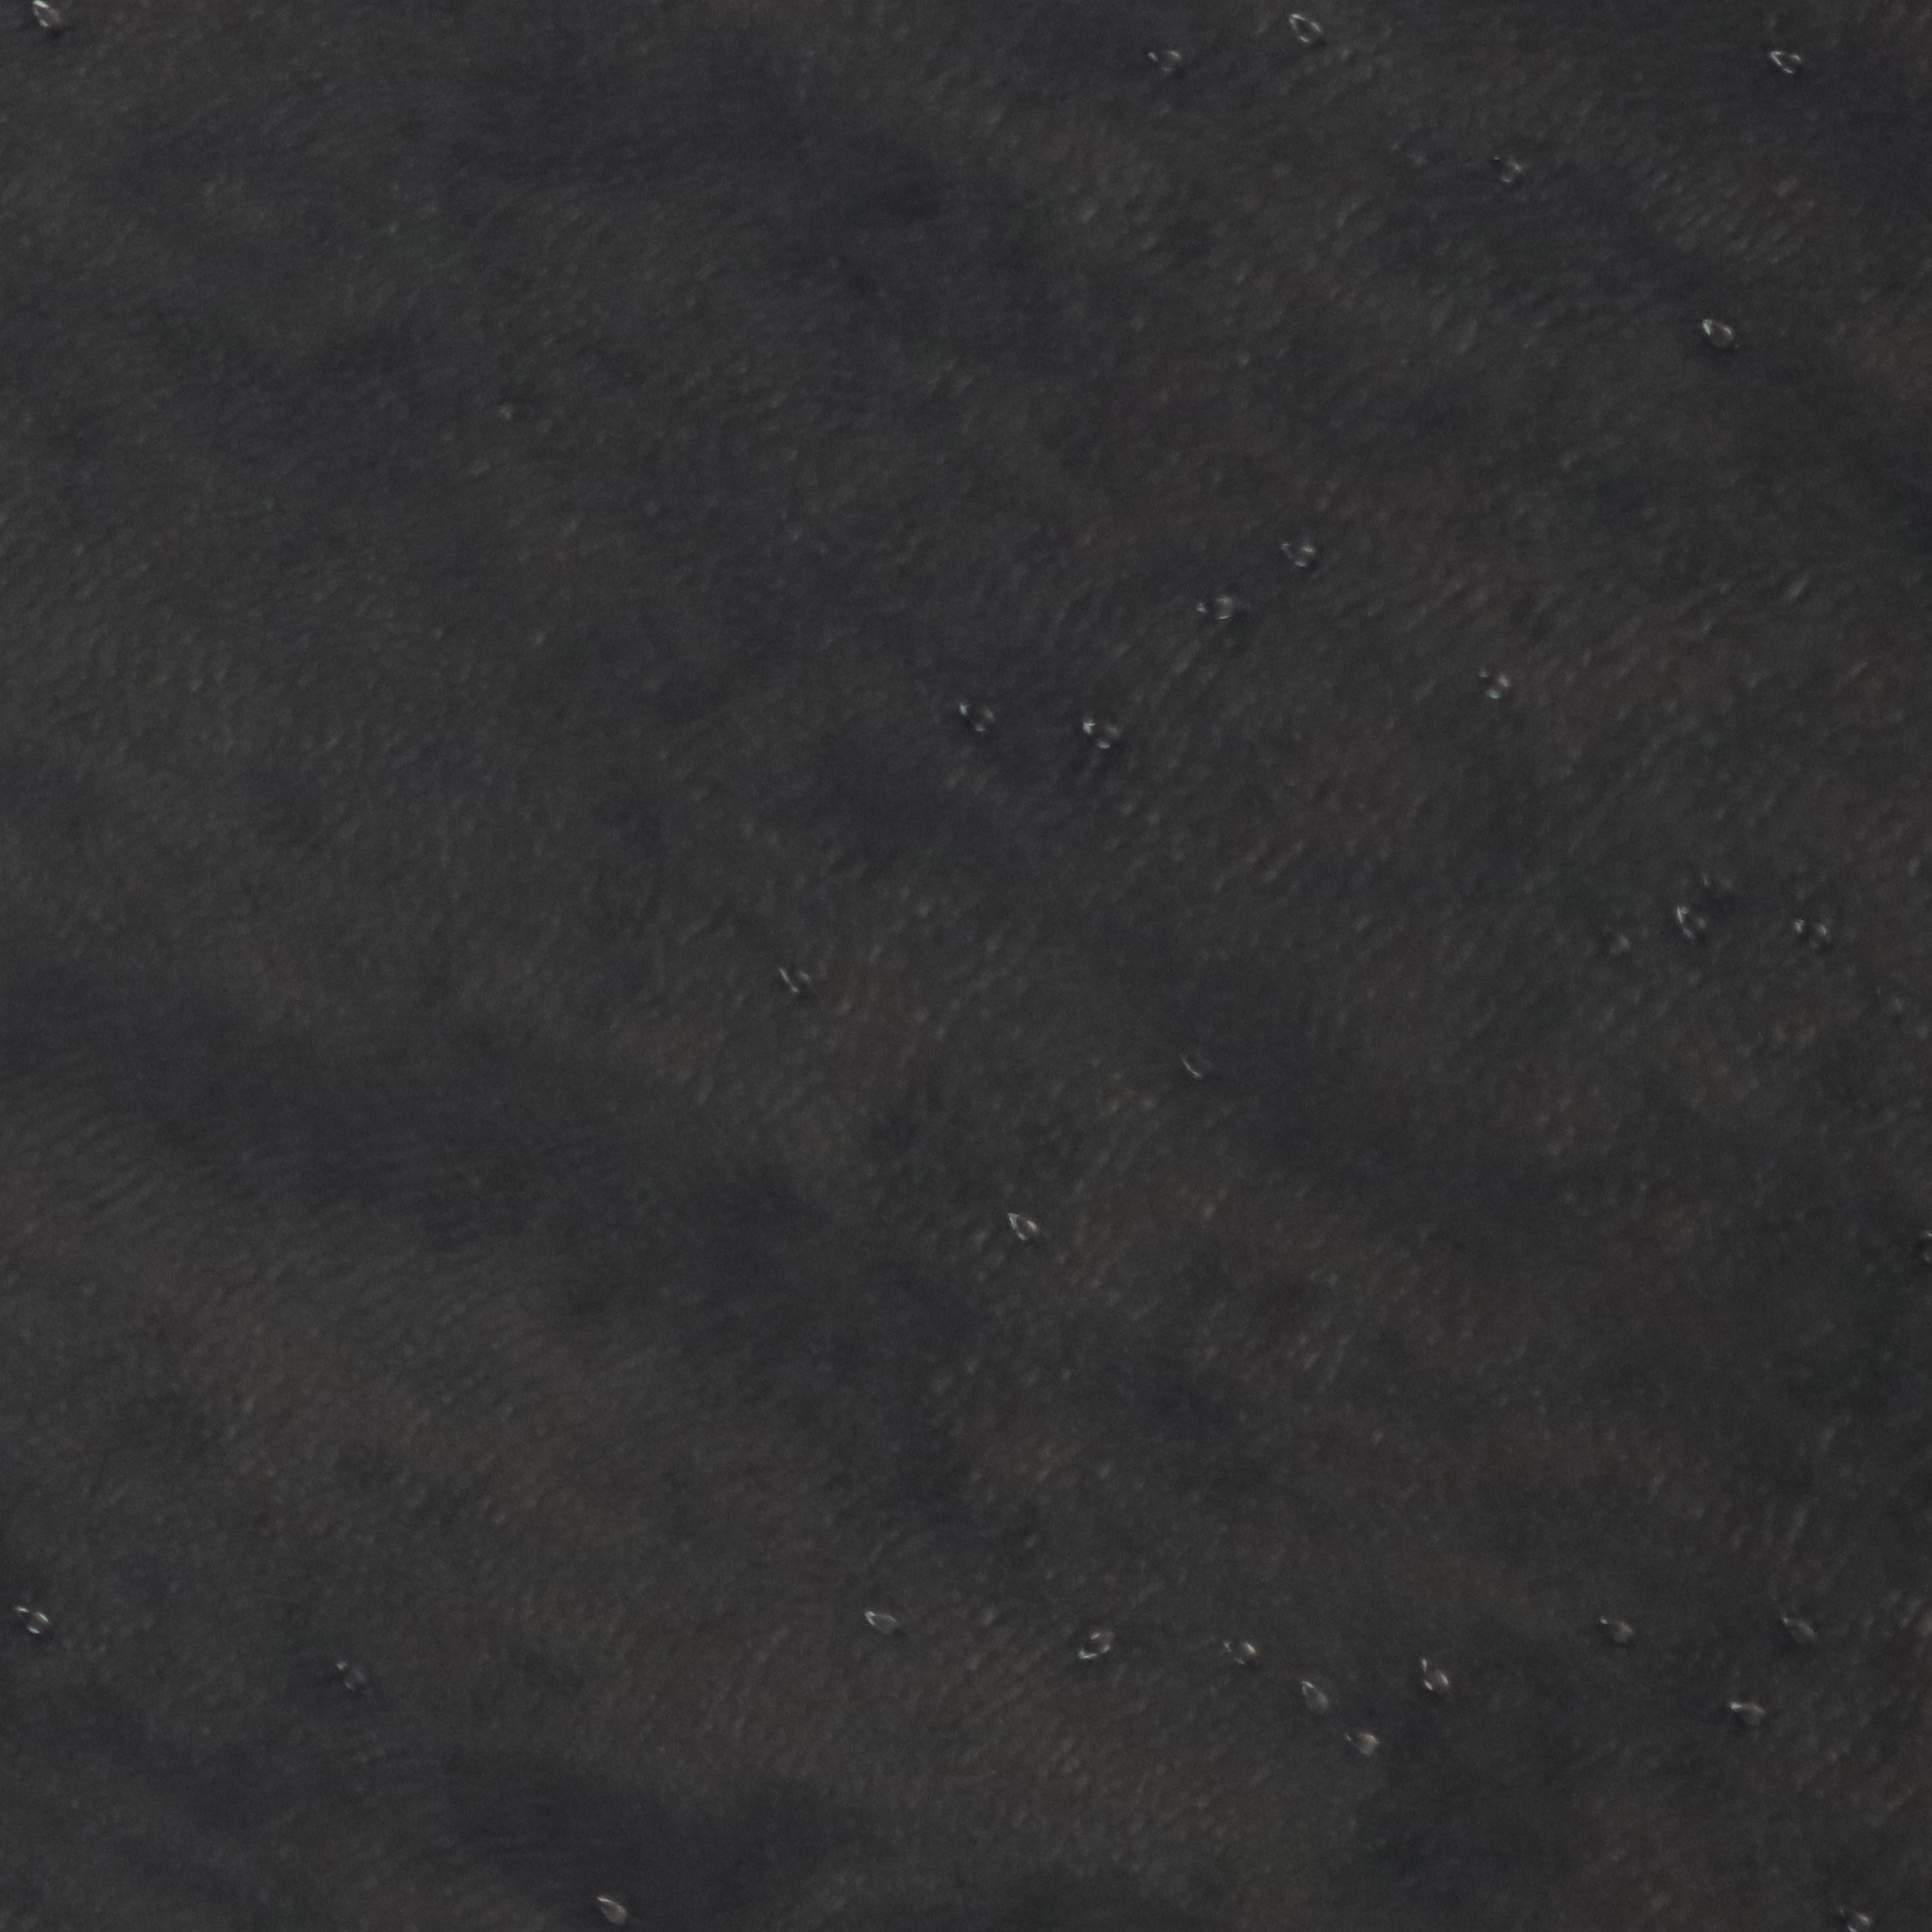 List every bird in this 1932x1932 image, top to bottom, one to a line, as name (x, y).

brant (51, 17)
brant (1307, 29)
brant (1165, 59)
brant (1788, 62)
brant (1510, 171)
brant (1719, 333)
brant (1302, 554)
brant (1220, 608)
brant (1500, 688)
brant (976, 717)
brant (1102, 734)
brant (1720, 889)
brant (1693, 926)
brant (1816, 932)
brant (1622, 935)
brant (1024, 1229)
brant (36, 1620)
brant (885, 1621)
brant (1618, 1630)
brant (1799, 1634)
brant (1096, 1643)
brant (1241, 1651)
brant (352, 1674)
brant (1437, 1678)
brant (1318, 1695)
brant (1749, 1710)
brant (1363, 1740)
brant (613, 1910)
brant (1855, 1921)